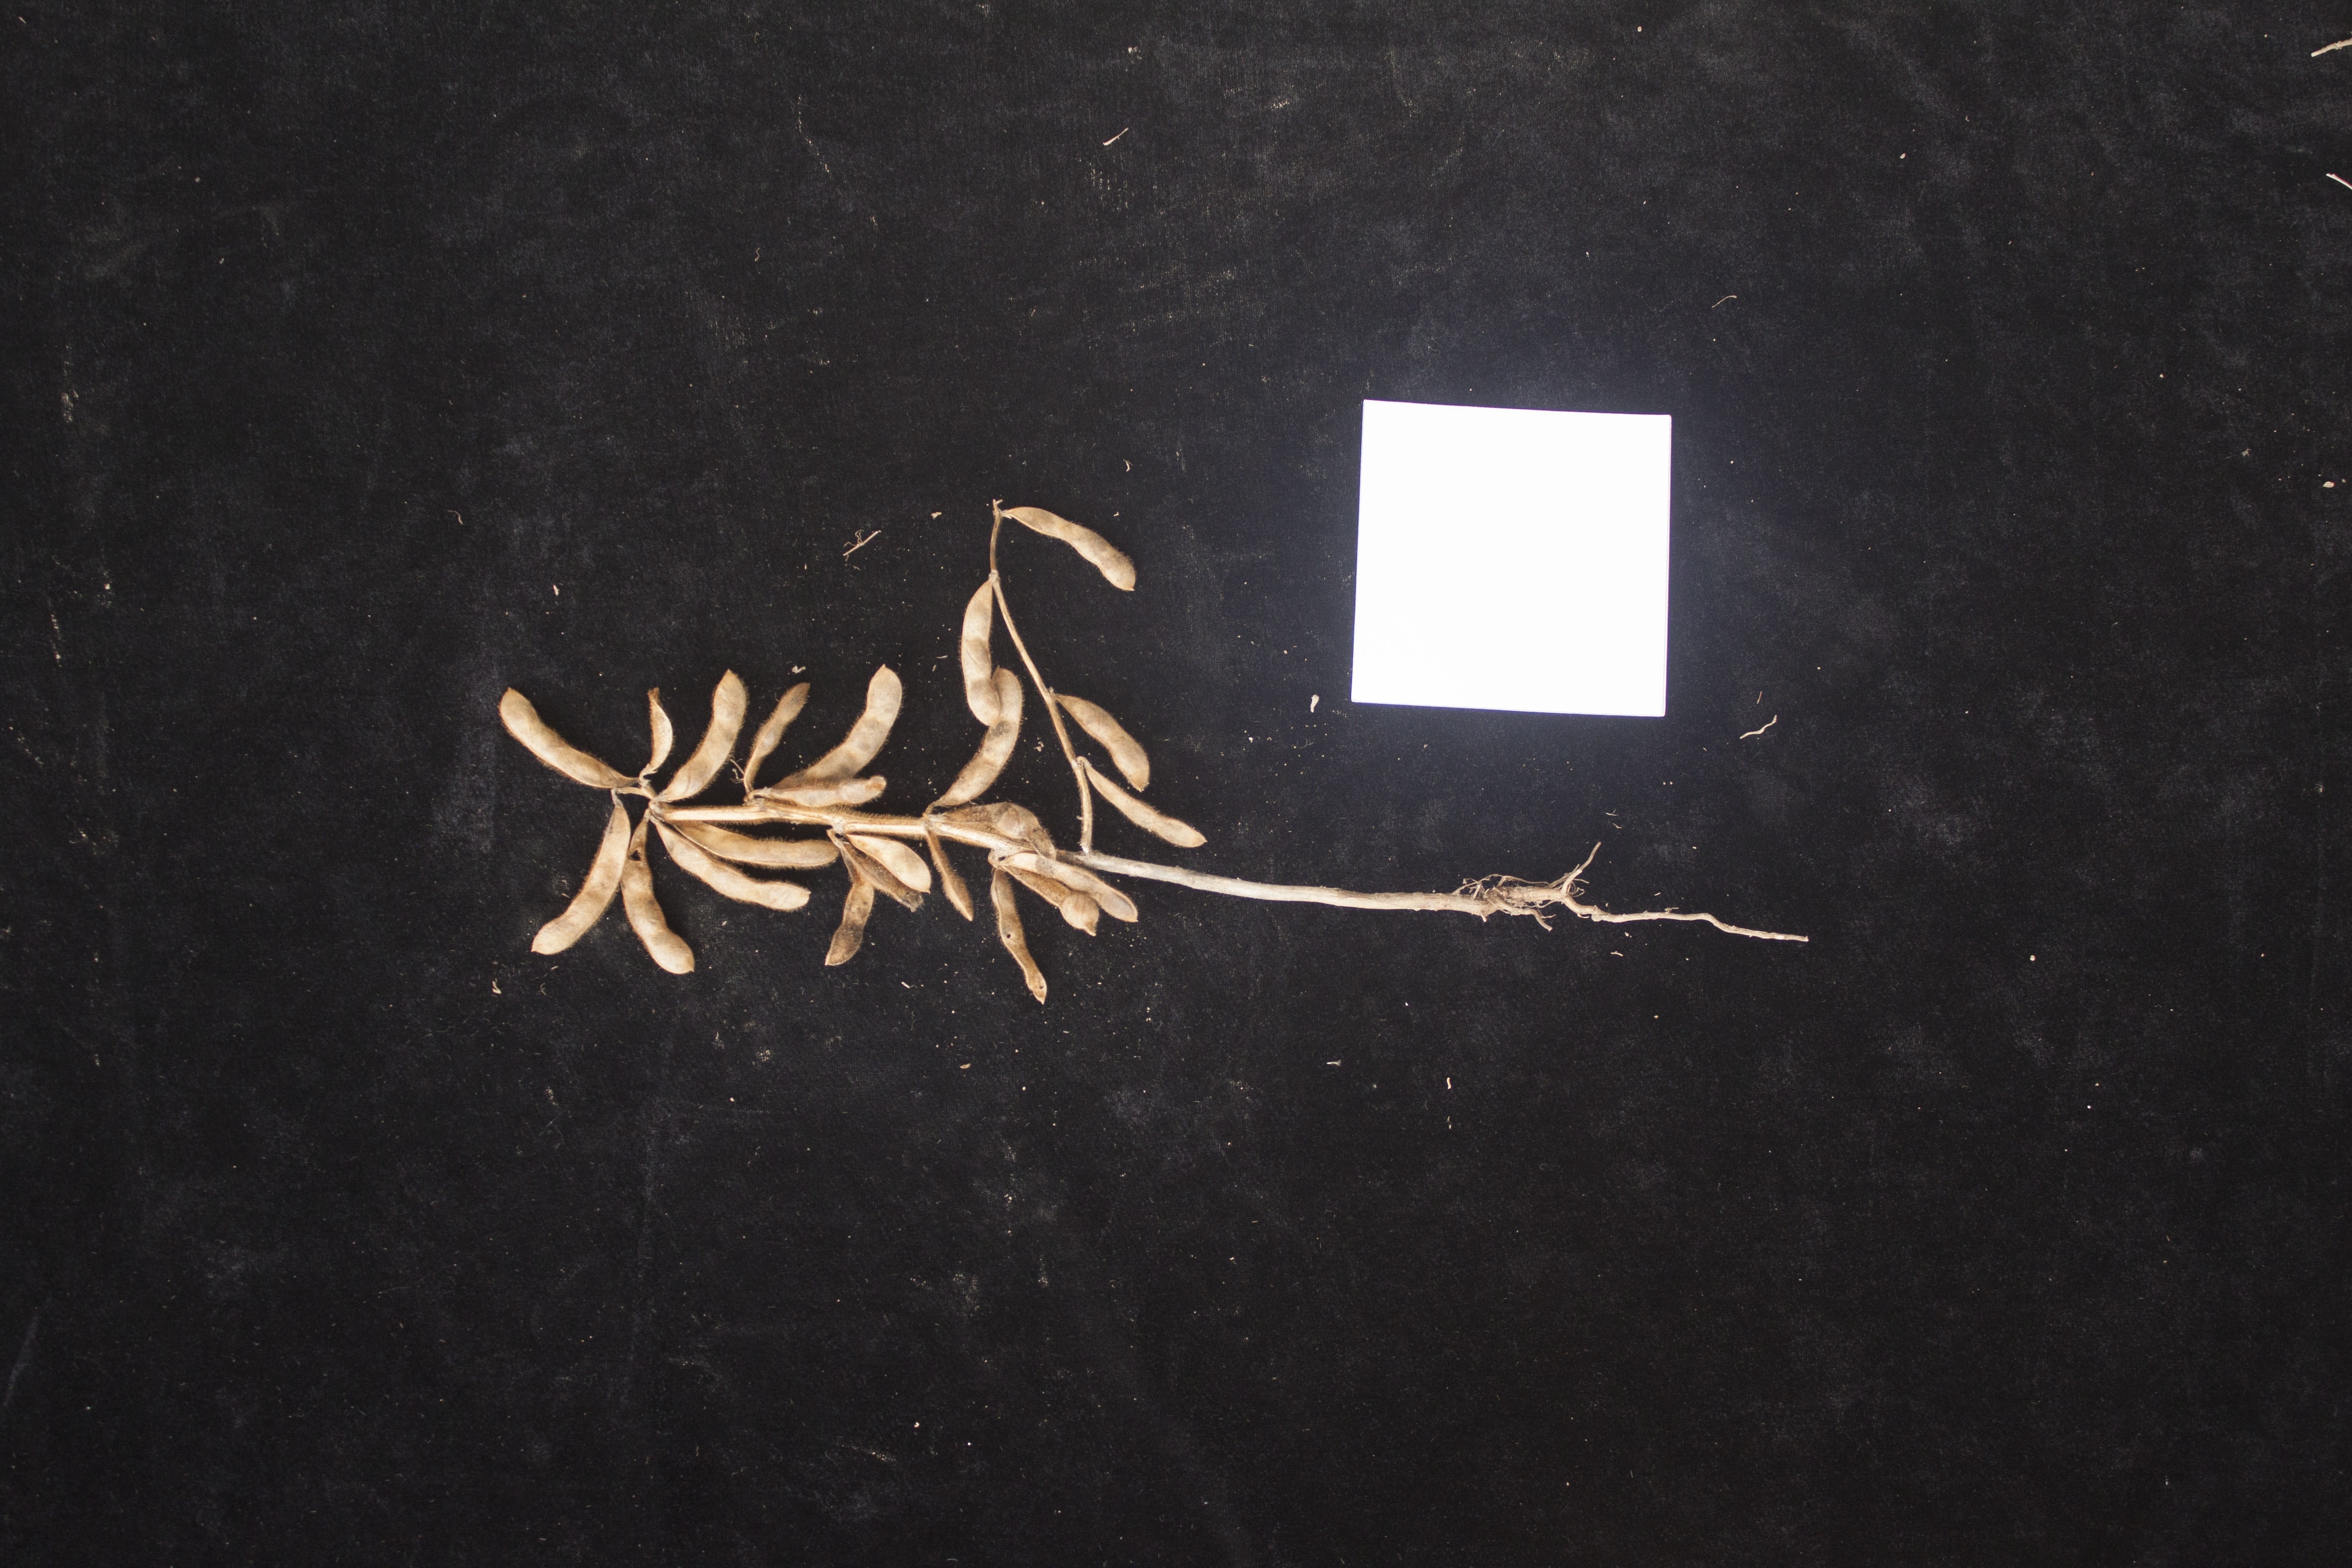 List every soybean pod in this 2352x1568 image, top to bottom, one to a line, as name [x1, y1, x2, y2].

soybean pod [1002, 509, 1134, 590]
soybean pod [960, 577, 1001, 729]
soybean pod [781, 666, 902, 789]
soybean pod [926, 668, 1024, 808]
soybean pod [655, 672, 747, 804]
soybean pod [639, 686, 675, 778]
soybean pod [745, 687, 808, 793]
soybean pod [501, 691, 637, 788]
soybean pod [1054, 697, 1151, 792]
soybean pod [1084, 761, 1208, 850]
soybean pod [748, 780, 885, 811]
soybean pod [532, 800, 632, 954]
soybean pod [930, 804, 1056, 862]
soybean pod [622, 818, 693, 977]
soybean pod [650, 821, 809, 912]
soybean pod [673, 822, 838, 869]
soybean pod [930, 824, 973, 921]
soybean pod [830, 834, 922, 911]
soybean pod [844, 837, 931, 895]
soybean pod [824, 851, 874, 965]
soybean pod [1003, 853, 1136, 923]
soybean pod [991, 859, 1100, 936]
soybean pod [991, 869, 1046, 1005]